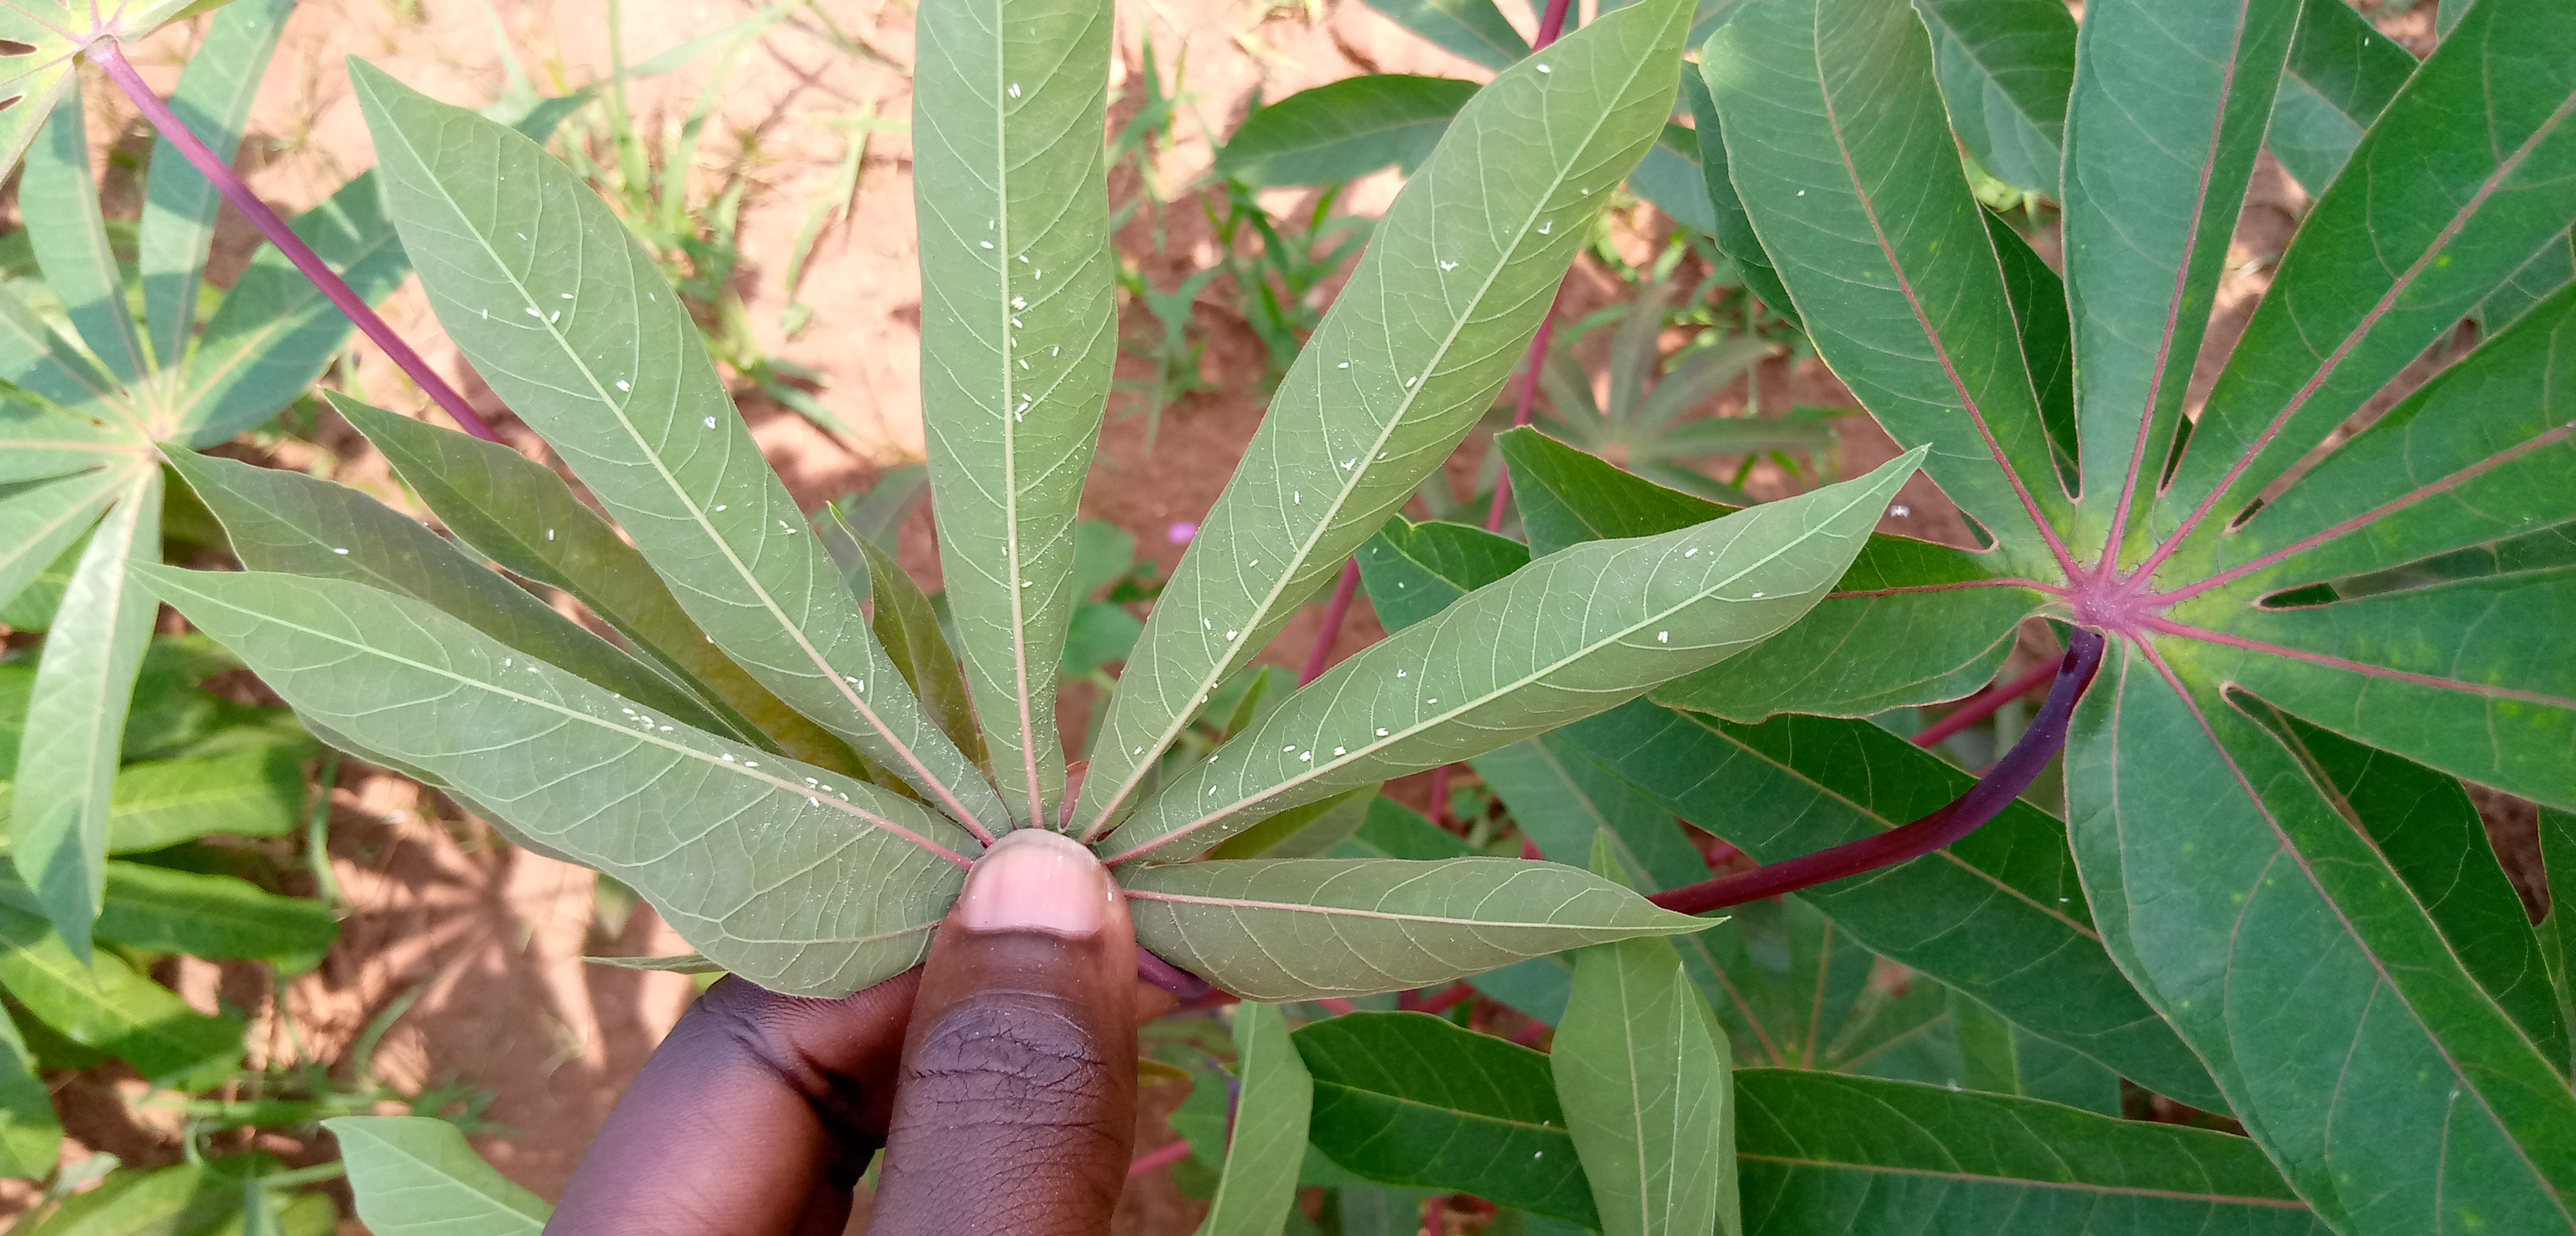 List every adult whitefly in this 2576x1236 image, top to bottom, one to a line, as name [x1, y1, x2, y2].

whitefly [1535, 61, 1553, 76]
whitefly [1003, 84, 1025, 104]
whitefly [1579, 189, 1589, 196]
whitefly [987, 218, 999, 234]
whitefly [1535, 220, 1554, 237]
whitefly [516, 229, 536, 247]
whitefly [977, 237, 996, 250]
whitefly [1014, 252, 1030, 265]
whitefly [1438, 258, 1463, 277]
whitefly [1031, 266, 1045, 283]
whitefly [556, 290, 579, 301]
whitefly [480, 306, 492, 322]
whitefly [522, 306, 541, 319]
whitefly [547, 308, 563, 329]
whitefly [1010, 315, 1026, 333]
whitefly [1008, 334, 1019, 350]
whitefly [1049, 345, 1063, 363]
whitefly [1018, 355, 1033, 372]
whitefly [1336, 359, 1353, 373]
whitefly [1401, 375, 1421, 390]
whitefly [612, 377, 630, 395]
whitefly [1019, 389, 1036, 402]
whitefly [1012, 407, 1023, 426]
whitefly [702, 412, 719, 430]
whitefly [1374, 449, 1390, 462]
whitefly [1336, 458, 1361, 474]
whitefly [1290, 487, 1304, 509]
whitefly [714, 501, 730, 516]
whitefly [775, 516, 789, 529]
whitefly [787, 525, 803, 538]
whitefly [998, 543, 1010, 559]
whitefly [1683, 545, 1698, 561]
whitefly [1245, 554, 1262, 570]
whitefly [1016, 576, 1035, 590]
whitefly [1752, 588, 1765, 603]
whitefly [1202, 613, 1213, 632]
whitefly [1222, 626, 1242, 643]
whitefly [1655, 628, 1669, 644]
whitefly [701, 633, 717, 646]
whitefly [502, 656, 513, 671]
whitefly [1394, 666, 1410, 680]
whitefly [842, 672, 858, 688]
whitefly [853, 678, 869, 697]
whitefly [1423, 695, 1441, 706]
whitefly [621, 704, 632, 717]
whitefly [658, 722, 676, 736]
whitefly [1372, 724, 1390, 736]
whitefly [1279, 741, 1299, 756]
whitefly [1132, 745, 1144, 754]
whitefly [1332, 745, 1352, 762]
whitefly [1300, 749, 1312, 765]
whitefly [720, 752, 736, 766]
whitefly [1205, 753, 1221, 768]
whitefly [744, 756, 761, 772]
whitefly [804, 772, 819, 785]
whitefly [821, 782, 835, 795]
whitefly [1205, 783, 1220, 798]
whitefly [837, 789, 853, 805]
whitefly [806, 798, 825, 810]